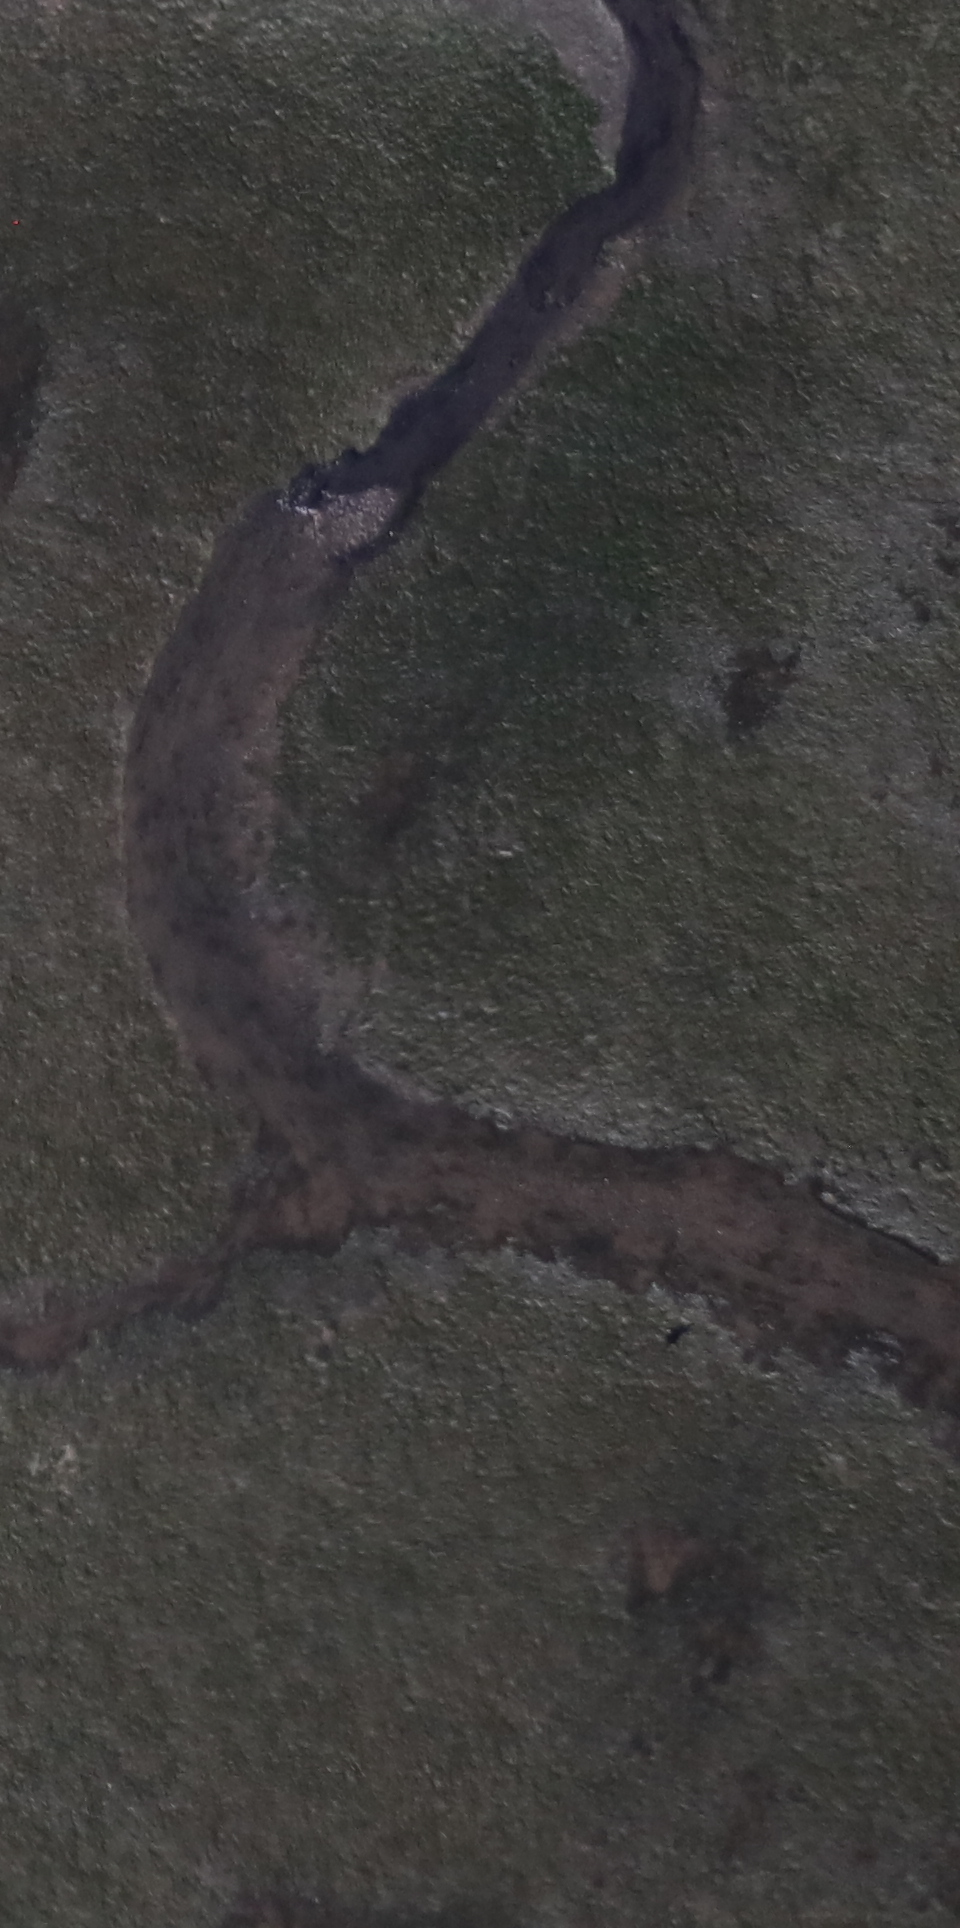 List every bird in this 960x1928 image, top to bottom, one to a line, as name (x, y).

None